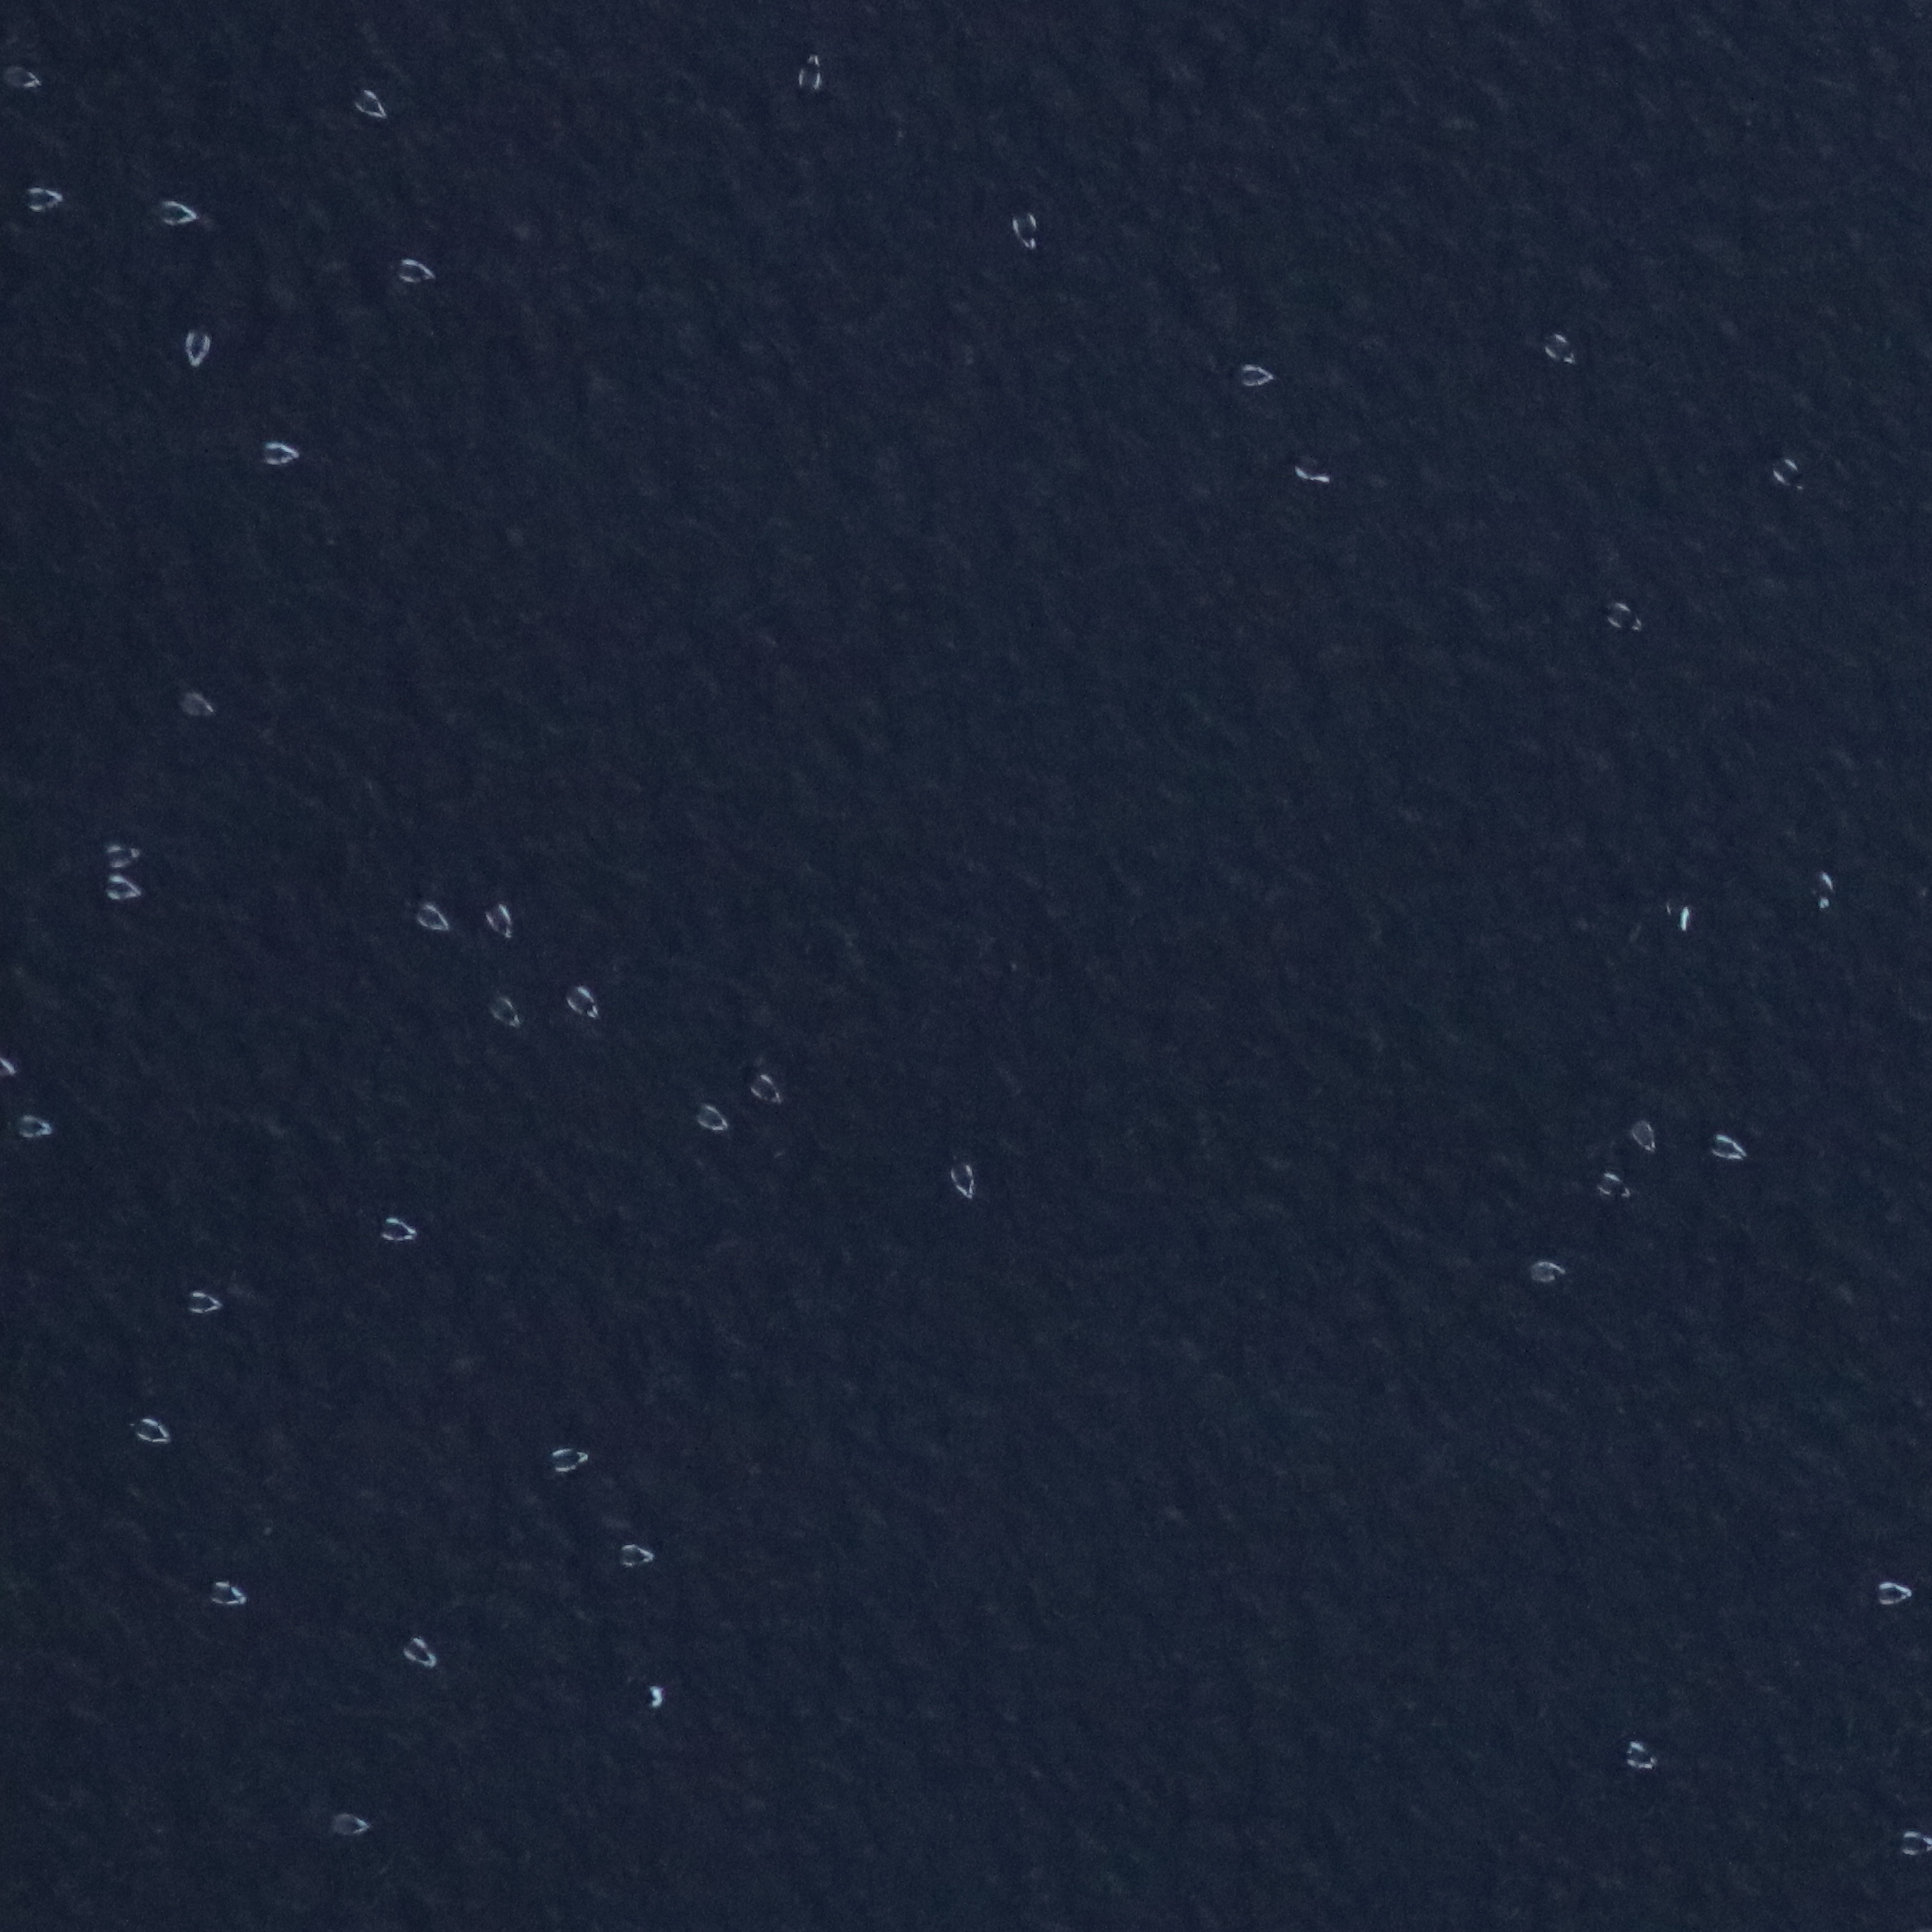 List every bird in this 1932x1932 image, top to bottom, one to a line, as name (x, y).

brant (24, 75)
brant (809, 76)
brant (367, 103)
brant (38, 200)
brant (170, 212)
brant (1025, 228)
brant (411, 271)
brant (197, 343)
brant (1559, 347)
brant (1253, 375)
brant (274, 454)
brant (1311, 468)
brant (1786, 470)
brant (1621, 615)
brant (196, 706)
brant (123, 856)
brant (1821, 887)
brant (119, 888)
brant (429, 917)
brant (497, 920)
brant (578, 999)
brant (501, 1009)
brant (763, 1085)
brant (709, 1116)
brant (32, 1127)
brant (1643, 1133)
brant (1724, 1146)
brant (962, 1175)
brant (1609, 1185)
brant (395, 1229)
brant (1544, 1270)
brant (200, 1304)
brant (149, 1432)
brant (566, 1460)
brant (630, 1556)
brant (222, 1593)
brant (1891, 1594)
brant (417, 1653)
brant (1639, 1754)
brant (344, 1825)
brant (1913, 1843)